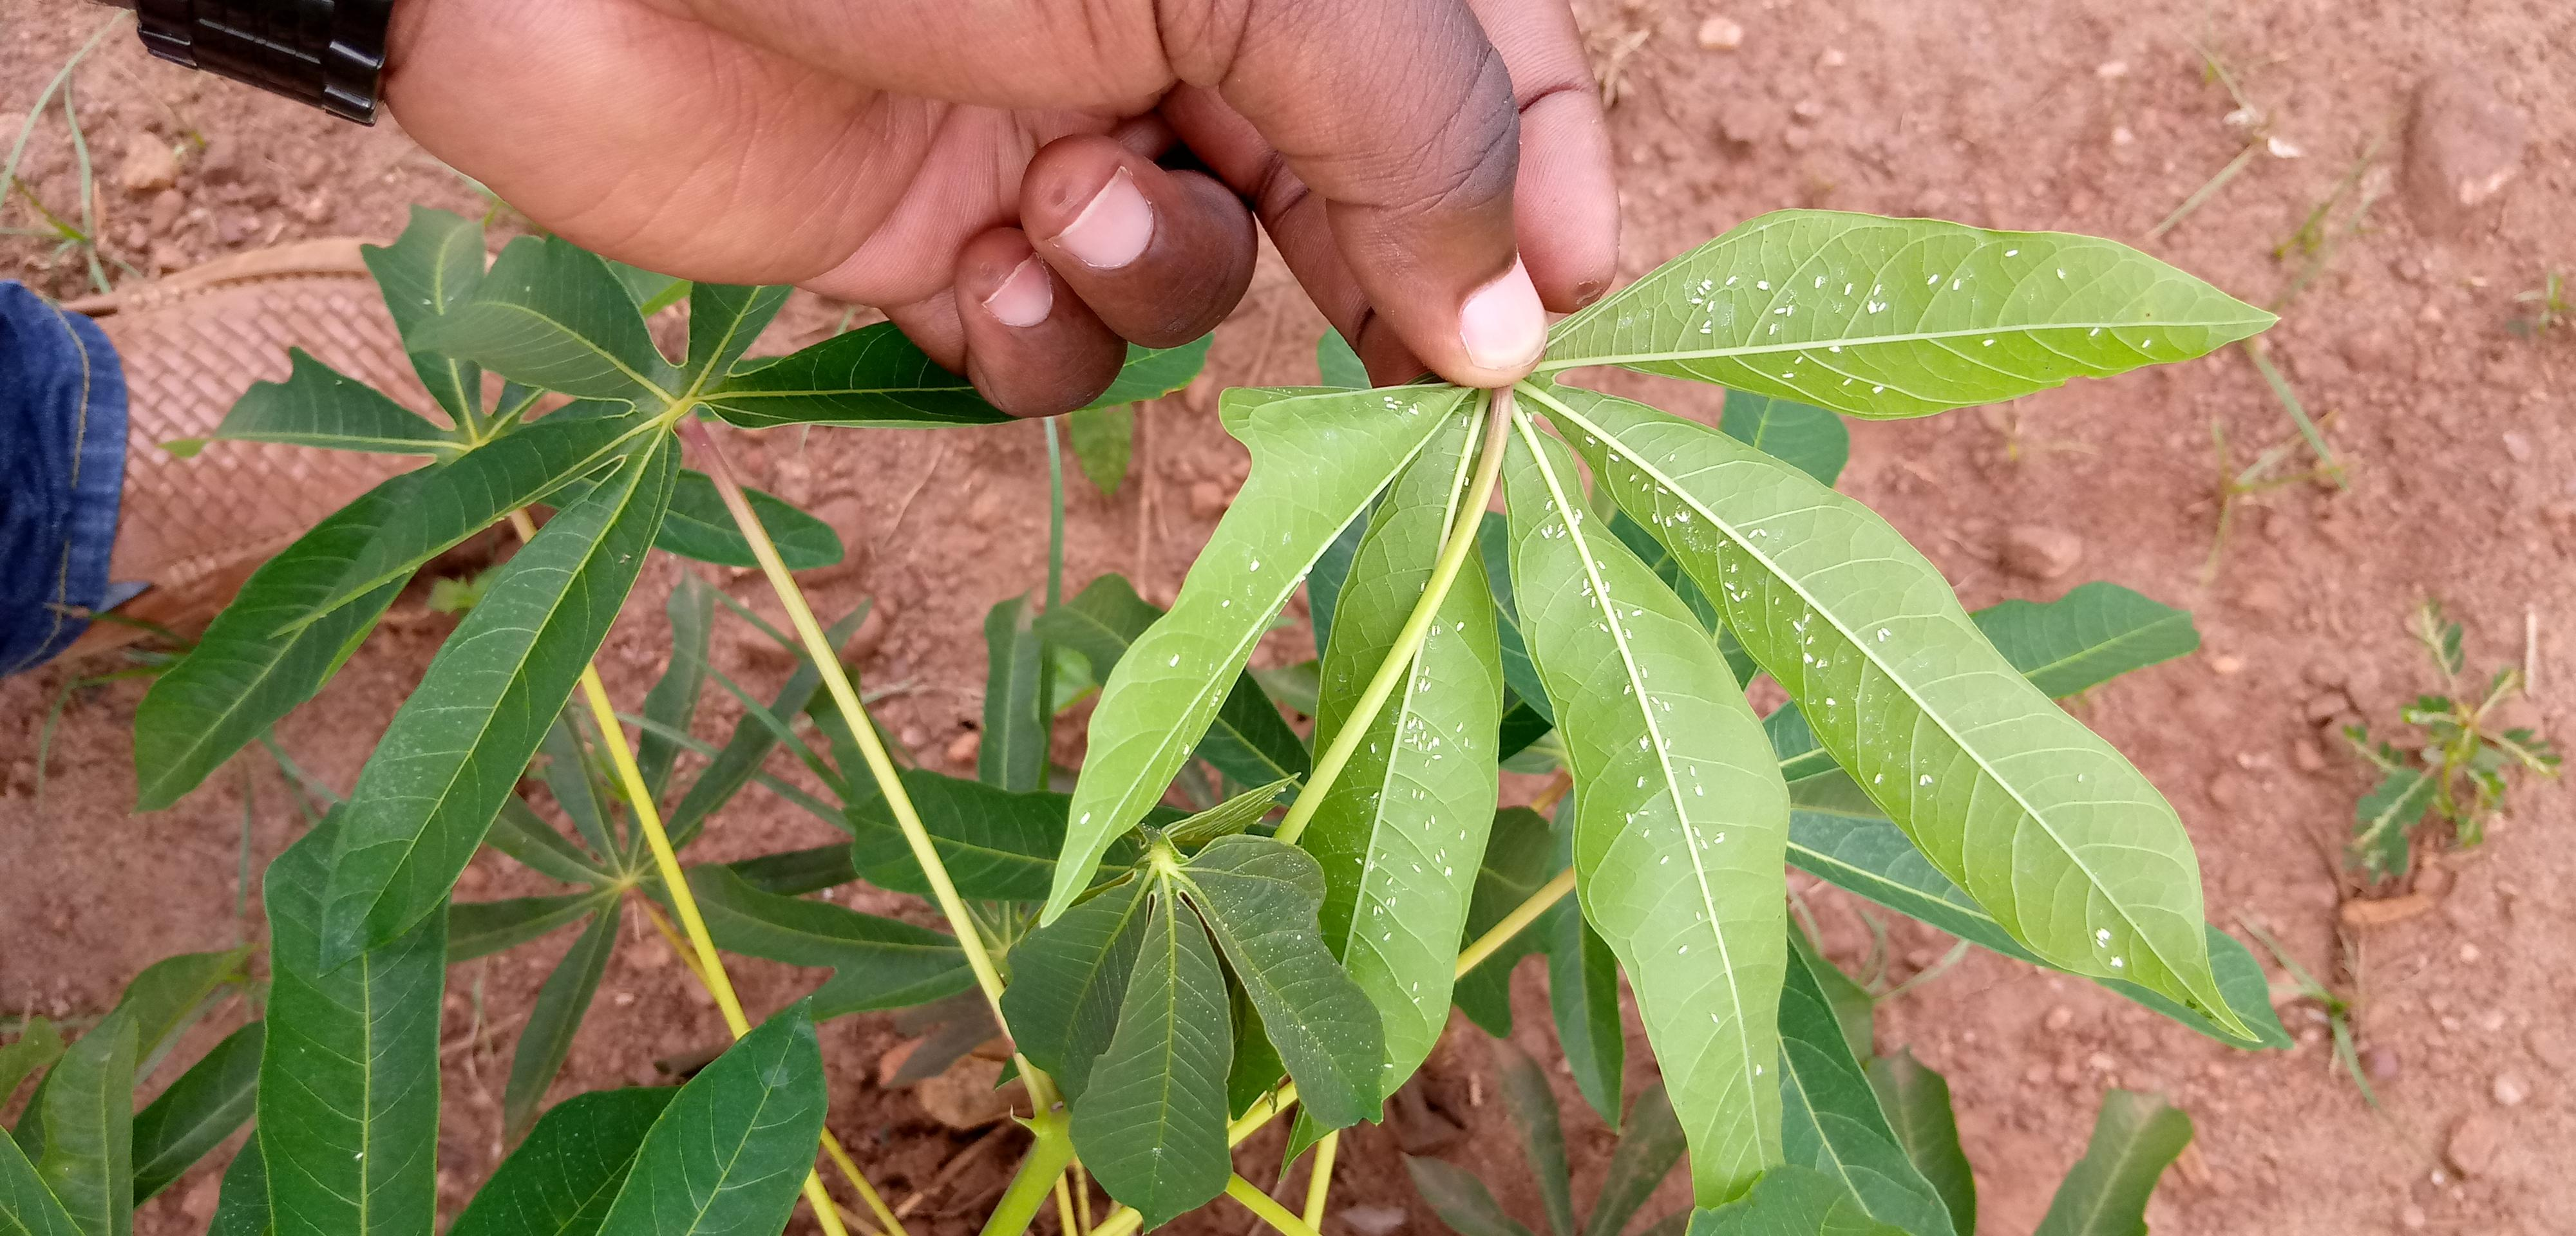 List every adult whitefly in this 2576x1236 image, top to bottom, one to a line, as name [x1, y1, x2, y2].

whitefly [2003, 248, 2020, 259]
whitefly [2055, 266, 2068, 282]
whitefly [1926, 272, 1939, 287]
whitefly [1814, 273, 1822, 290]
whitefly [1725, 274, 1738, 288]
whitefly [1950, 276, 1964, 292]
whitefly [1703, 278, 1714, 286]
whitefly [1757, 279, 1770, 286]
whitefly [1842, 280, 1853, 297]
whitefly [1700, 281, 1711, 293]
whitefly [1871, 282, 1884, 298]
whitefly [1756, 283, 1769, 292]
whitefly [1694, 285, 1706, 296]
whitefly [1687, 296, 1703, 306]
whitefly [1705, 299, 1716, 314]
whitefly [1870, 299, 1877, 314]
whitefly [1878, 300, 1886, 312]
whitefly [1785, 303, 1793, 318]
whitefly [1866, 303, 1873, 315]
whitefly [1772, 305, 1787, 316]
whitefly [1700, 319, 1714, 328]
whitefly [1767, 320, 1779, 337]
whitefly [2087, 326, 2100, 339]
whitefly [1698, 328, 1712, 335]
whitefly [2140, 336, 2153, 351]
whitefly [1979, 337, 1995, 348]
whitefly [1824, 344, 1843, 353]
whitefly [1793, 354, 1805, 366]
whitefly [1779, 371, 1795, 380]
whitefly [1839, 377, 1853, 387]
whitefly [1871, 385, 1884, 396]
whitefly [1383, 396, 1394, 402]
whitefly [1394, 398, 1404, 406]
whitefly [1412, 402, 1419, 410]
whitefly [1385, 402, 1398, 412]
whitefly [1407, 407, 1419, 416]
whitefly [1524, 409, 1535, 424]
whitefly [1461, 413, 1470, 428]
whitefly [1583, 434, 1598, 446]
whitefly [1667, 451, 1678, 464]
whitefly [1607, 452, 1622, 464]
whitefly [1628, 472, 1637, 485]
whitefly [1464, 474, 1471, 487]
whitefly [1640, 482, 1649, 494]
whitefly [1656, 484, 1669, 496]
whitefly [1544, 498, 1554, 512]
whitefly [1575, 507, 1584, 521]
whitefly [1681, 510, 1690, 523]
whitefly [1649, 510, 1660, 526]
whitefly [1674, 511, 1683, 523]
whitefly [1574, 512, 1580, 527]
whitefly [1663, 514, 1673, 528]
whitefly [1557, 522, 1564, 534]
whitefly [1546, 523, 1554, 535]
whitefly [1757, 527, 1770, 539]
whitefly [1540, 527, 1551, 541]
whitefly [1746, 528, 1759, 541]
whitefly [1555, 529, 1568, 541]
whitefly [1716, 537, 1729, 549]
whitefly [1595, 557, 1607, 570]
whitefly [1249, 558, 1258, 567]
whitefly [1728, 560, 1738, 574]
whitefly [1251, 562, 1260, 572]
whitefly [1582, 575, 1591, 590]
whitefly [1604, 577, 1611, 594]
whitefly [1723, 579, 1736, 592]
whitefly [1419, 581, 1426, 594]
whitefly [1580, 586, 1593, 598]
whitefly [1740, 588, 1749, 600]
whitefly [1730, 590, 1741, 604]
whitefly [1589, 594, 1597, 609]
whitefly [1772, 595, 1783, 608]
whitefly [1219, 597, 1233, 611]
whitefly [1615, 606, 1626, 621]
whitefly [1631, 608, 1645, 619]
whitefly [1803, 611, 1812, 624]
whitefly [1790, 619, 1803, 633]
whitefly [1454, 621, 1466, 634]
whitefly [1597, 621, 1610, 634]
whitefly [1431, 623, 1435, 639]
whitefly [1436, 623, 1441, 638]
whitefly [1623, 626, 1636, 641]
whitefly [1880, 626, 1893, 638]
whitefly [1876, 628, 1885, 644]
whitefly [1804, 633, 1816, 646]
whitefly [1804, 651, 1815, 664]
whitefly [1168, 651, 1181, 668]
whitefly [1803, 655, 1809, 666]
whitefly [1814, 657, 1824, 670]
whitefly [1639, 664, 1651, 680]
whitefly [1423, 664, 1431, 677]
whitefly [1421, 676, 1427, 688]
whitefly [1425, 680, 1432, 693]
whitefly [1417, 682, 1423, 694]
whitefly [1621, 682, 1632, 697]
whitefly [1649, 695, 1661, 706]
whitefly [1825, 696, 1835, 701]
whitefly [1662, 700, 1672, 713]
whitefly [1824, 700, 1838, 707]
whitefly [1411, 715, 1418, 727]
whitefly [1405, 718, 1412, 730]
whitefly [1417, 718, 1425, 731]
whitefly [1455, 719, 1464, 734]
whitefly [1412, 731, 1419, 745]
whitefly [1431, 734, 1436, 749]
whitefly [1642, 734, 1649, 746]
whitefly [1436, 735, 1442, 747]
whitefly [1462, 735, 1470, 749]
whitefly [1663, 735, 1672, 751]
whitefly [1637, 736, 1648, 751]
whitefly [1402, 737, 1413, 744]
whitefly [1417, 740, 1424, 753]
whitefly [1426, 740, 1432, 753]
whitefly [1368, 740, 1378, 754]
whitefly [1181, 742, 1191, 758]
whitefly [1430, 753, 1444, 761]
whitefly [1422, 757, 1430, 768]
whitefly [1687, 763, 1698, 778]
whitefly [1871, 770, 1884, 786]
whitefly [2075, 771, 2085, 785]
whitefly [1634, 772, 1647, 791]
whitefly [1917, 772, 1926, 787]
whitefly [1925, 773, 1935, 784]
whitefly [1696, 783, 1705, 798]
whitefly [1409, 784, 1417, 801]
whitefly [1693, 786, 1700, 797]
whitefly [1418, 789, 1425, 801]
whitefly [1368, 789, 1381, 800]
whitefly [1638, 809, 1651, 818]
whitefly [1077, 809, 1092, 826]
whitefly [1624, 810, 1634, 827]
whitefly [1428, 813, 1437, 827]
whitefly [1423, 817, 1432, 832]
whitefly [1691, 825, 1703, 838]
whitefly [1641, 827, 1653, 840]
whitefly [1457, 828, 1468, 843]
whitefly [1714, 831, 1727, 837]
whitefly [1713, 836, 1725, 845]
whitefly [1699, 838, 1710, 852]
whitefly [1439, 845, 1448, 859]
whitefly [1380, 852, 1388, 861]
whitefly [1433, 852, 1442, 865]
whitefly [1658, 854, 1672, 866]
whitefly [1352, 857, 1364, 866]
whitefly [1368, 859, 1375, 874]
whitefly [1411, 862, 1423, 875]
whitefly [1443, 865, 1450, 878]
whitefly [1448, 865, 1453, 877]
whitefly [1385, 876, 1394, 887]
whitefly [1390, 894, 1398, 908]
whitefly [1386, 896, 1392, 906]
whitefly [1372, 904, 1378, 919]
whitefly [1378, 904, 1385, 917]
whitefly [1694, 909, 1703, 922]
whitefly [2096, 927, 2112, 941]
whitefly [1381, 930, 1393, 942]
whitefly [2094, 930, 2104, 942]
whitefly [2094, 937, 2107, 950]
whitefly [1676, 943, 1690, 955]
whitefly [2109, 955, 2125, 968]
whitefly [2108, 960, 2116, 968]
whitefly [1410, 980, 1419, 993]
whitefly [1412, 995, 1422, 1006]
whitefly [1709, 1010, 1720, 1025]
whitefly [1754, 1061, 1765, 1077]
whitefly [1381, 1062, 1396, 1071]
whitefly [352, 1150, 370, 1161]